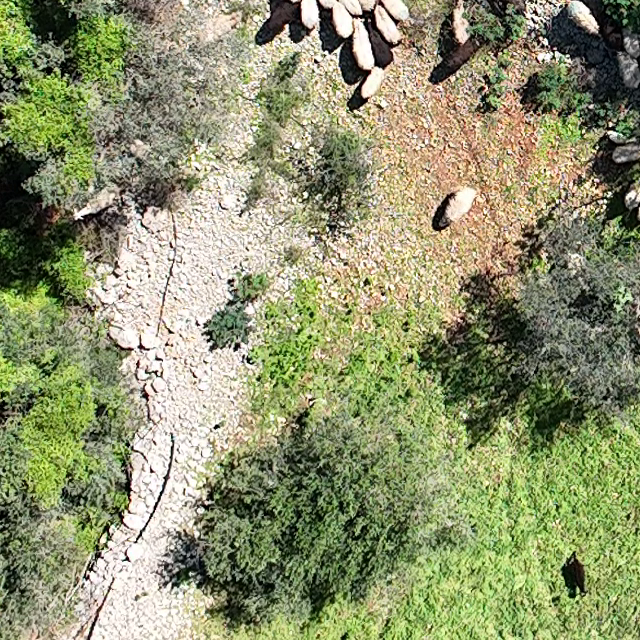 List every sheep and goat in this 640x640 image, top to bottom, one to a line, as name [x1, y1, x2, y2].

sheep [300, 0, 319, 30]
sheep [311, 0, 335, 8]
sheep [324, 0, 362, 15]
sheep [359, 0, 375, 10]
sheep [378, 0, 410, 21]
sheep [476, 0, 526, 11]
sheep [333, 1, 353, 39]
sheep [568, 1, 601, 37]
sheep [268, 2, 299, 30]
sheep [373, 4, 402, 44]
sheep [453, 7, 470, 44]
sheep [595, 8, 623, 50]
sheep [353, 18, 373, 69]
sheep [366, 18, 393, 66]
sheep [621, 29, 639, 57]
sheep [445, 35, 484, 69]
sheep [616, 51, 639, 89]
sheep [360, 67, 384, 97]
sheep [606, 130, 637, 143]
sheep [133, 140, 170, 164]
sheep [612, 144, 639, 163]
sheep [442, 184, 476, 224]
sheep [625, 185, 639, 210]
sheep [73, 188, 119, 221]
sheep [573, 553, 587, 595]